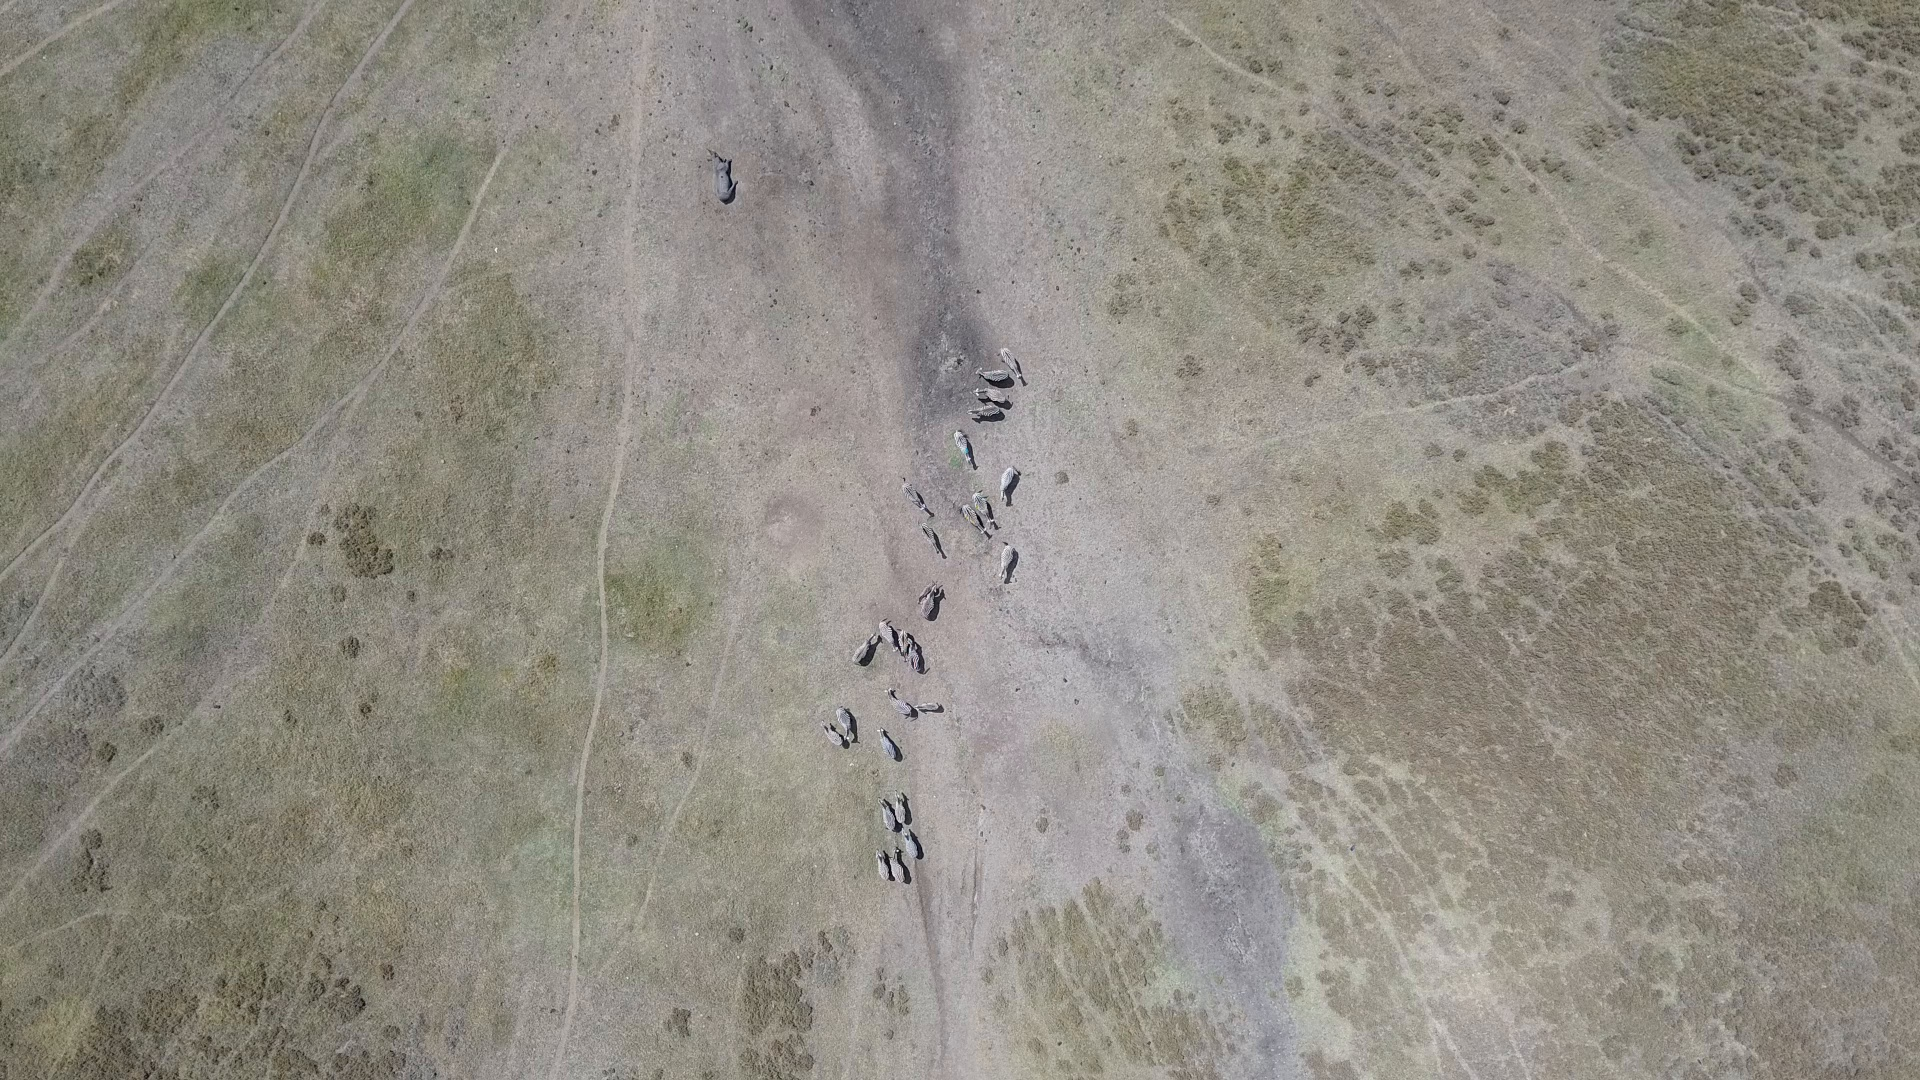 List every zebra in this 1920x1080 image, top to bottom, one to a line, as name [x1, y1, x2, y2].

zebra [999, 349, 1022, 379]
zebra [974, 366, 1009, 384]
zebra [969, 386, 1010, 403]
zebra [966, 403, 998, 418]
zebra [954, 430, 973, 464]
zebra [998, 465, 1016, 501]
zebra [909, 487, 930, 514]
zebra [975, 492, 999, 527]
zebra [961, 504, 988, 535]
zebra [916, 523, 942, 553]
zebra [999, 542, 1018, 585]
zebra [917, 581, 935, 604]
zebra [920, 585, 943, 617]
zebra [879, 619, 898, 652]
zebra [898, 626, 908, 662]
zebra [853, 633, 877, 664]
zebra [908, 637, 920, 671]
zebra [885, 688, 913, 717]
zebra [912, 702, 941, 713]
zebra [835, 707, 856, 742]
zebra [822, 728, 849, 749]
zebra [877, 728, 902, 761]
zebra [893, 790, 909, 823]
zebra [878, 797, 898, 829]
zebra [905, 831, 925, 861]
zebra [891, 847, 909, 886]
zebra [877, 854, 893, 886]